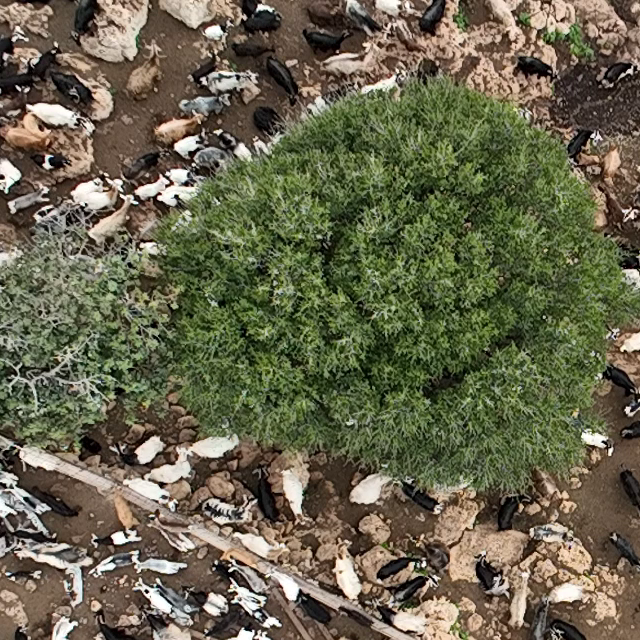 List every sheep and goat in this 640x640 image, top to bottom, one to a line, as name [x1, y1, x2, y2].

goat [306, 3, 344, 27]
goat [375, 3, 413, 16]
goat [416, 3, 447, 35]
goat [345, 4, 394, 38]
goat [72, 5, 100, 45]
goat [239, 6, 282, 16]
goat [237, 17, 281, 35]
goat [393, 18, 426, 53]
goat [196, 20, 233, 41]
goat [0, 26, 30, 72]
goat [303, 29, 350, 56]
goat [127, 39, 165, 100]
goat [319, 42, 379, 78]
goat [187, 44, 216, 84]
goat [231, 44, 276, 57]
goat [29, 46, 62, 80]
goat [264, 56, 300, 109]
goat [515, 56, 555, 80]
goat [417, 58, 439, 84]
goat [602, 62, 638, 89]
goat [0, 63, 18, 107]
goat [360, 69, 406, 97]
goat [203, 71, 258, 96]
goat [50, 72, 94, 107]
goat [0, 86, 29, 117]
goat [181, 93, 230, 116]
goat [27, 103, 93, 133]
goat [253, 106, 285, 139]
goat [156, 110, 205, 143]
goat [0, 128, 56, 150]
goat [569, 128, 601, 163]
goat [174, 129, 208, 158]
goat [211, 130, 253, 164]
goat [254, 140, 274, 157]
goat [123, 146, 170, 183]
goat [197, 148, 231, 171]
goat [603, 148, 624, 187]
goat [0, 154, 23, 193]
goat [31, 154, 72, 170]
goat [635, 165, 639, 191]
goat [167, 169, 194, 181]
goat [72, 171, 109, 206]
goat [621, 174, 639, 210]
goat [136, 175, 168, 199]
goat [78, 178, 124, 210]
goat [8, 185, 48, 212]
goat [160, 187, 204, 208]
goat [600, 187, 626, 232]
goat [86, 193, 136, 242]
goat [34, 196, 68, 223]
goat [621, 210, 639, 236]
goat [0, 238, 5, 255]
goat [0, 251, 24, 270]
goat [619, 318, 639, 351]
goat [601, 365, 639, 403]
goat [622, 375, 639, 418]
goat [619, 407, 639, 436]
goat [191, 417, 238, 458]
goat [577, 429, 615, 457]
goat [110, 431, 167, 465]
goat [144, 447, 190, 482]
goat [252, 465, 281, 521]
goat [532, 468, 561, 502]
goat [619, 468, 639, 527]
goat [281, 469, 310, 526]
goat [347, 472, 394, 506]
goat [121, 479, 178, 513]
goat [6, 480, 48, 515]
goat [0, 481, 21, 519]
goat [396, 483, 442, 515]
goat [30, 484, 80, 517]
goat [112, 486, 140, 526]
goat [1, 488, 60, 538]
goat [496, 494, 534, 530]
goat [0, 495, 8, 536]
goat [201, 495, 257, 523]
goat [148, 514, 193, 532]
goat [148, 519, 195, 553]
goat [528, 523, 575, 550]
goat [91, 528, 138, 549]
goat [607, 532, 639, 575]
goat [234, 533, 288, 562]
goat [411, 535, 451, 570]
goat [334, 540, 362, 602]
goat [15, 542, 91, 571]
goat [87, 550, 139, 575]
goat [473, 550, 508, 596]
goat [376, 556, 427, 580]
goat [134, 559, 185, 572]
goat [226, 560, 266, 592]
goat [211, 561, 246, 585]
goat [64, 564, 81, 607]
goat [264, 568, 300, 601]
goat [507, 568, 530, 628]
goat [4, 571, 41, 581]
goat [393, 575, 437, 605]
goat [152, 578, 191, 610]
goat [131, 579, 171, 614]
goat [228, 582, 267, 604]
goat [179, 584, 228, 617]
goat [545, 584, 587, 602]
goat [231, 596, 282, 627]
goat [528, 597, 550, 639]
goat [373, 600, 424, 636]
goat [140, 604, 192, 639]
goat [203, 607, 238, 637]
goat [94, 609, 156, 639]
goat [53, 617, 77, 639]
goat [549, 619, 588, 639]
goat [13, 625, 46, 639]
goat [228, 628, 255, 639]
goat [256, 631, 291, 639]
goat [329, 634, 388, 639]